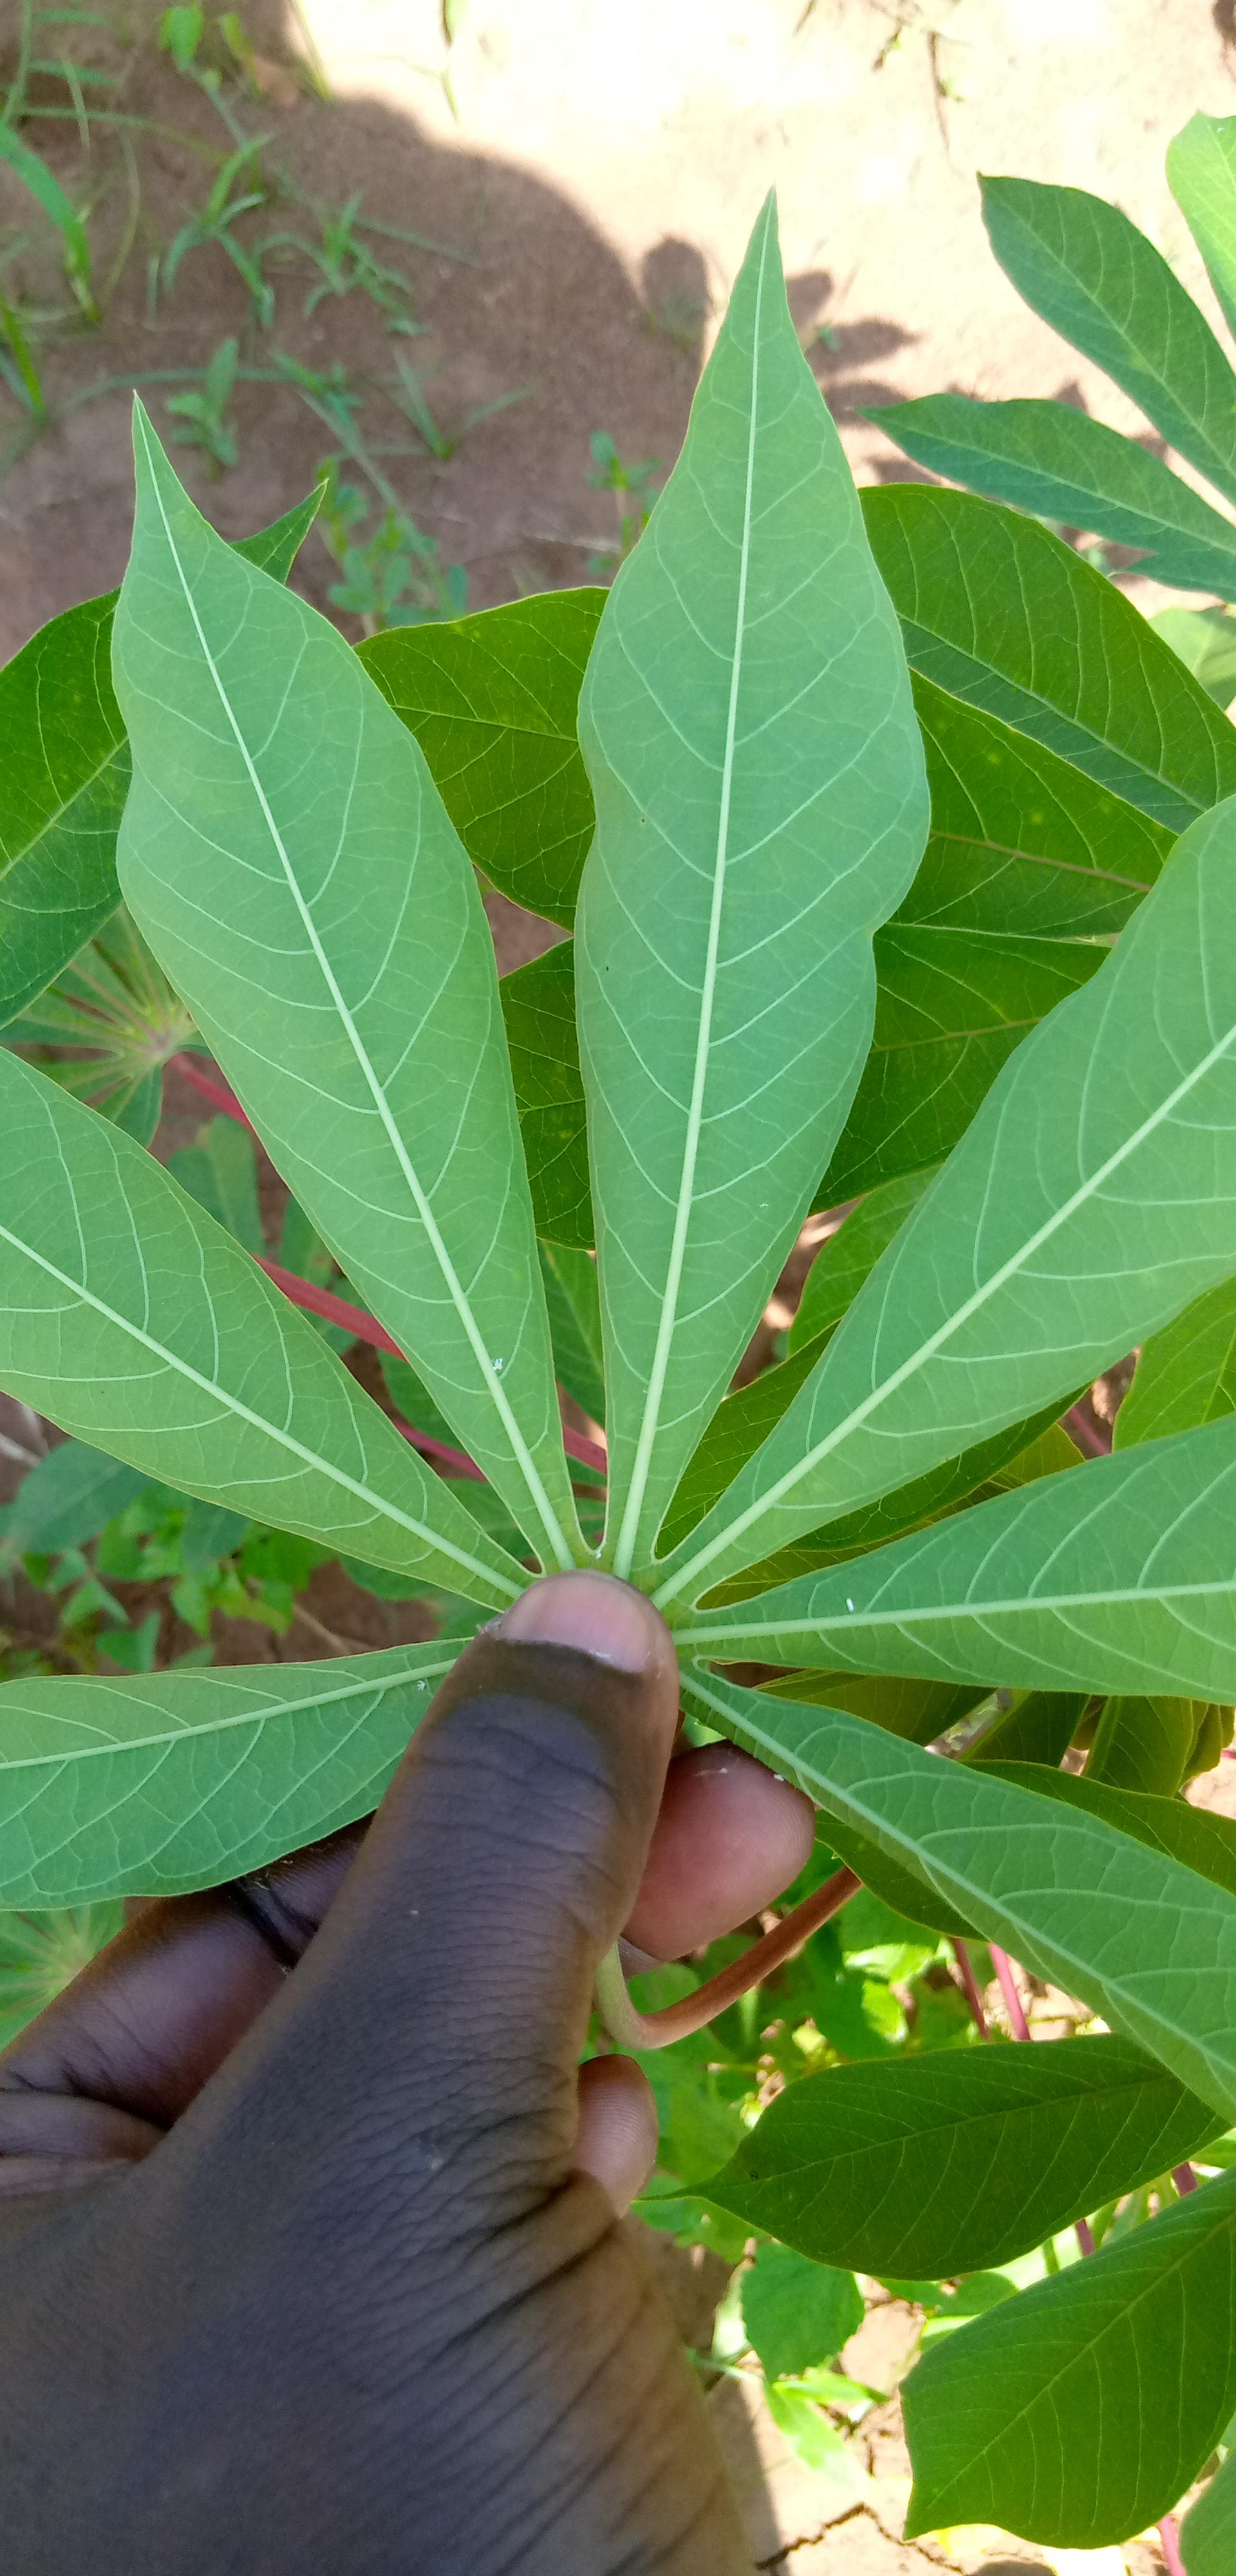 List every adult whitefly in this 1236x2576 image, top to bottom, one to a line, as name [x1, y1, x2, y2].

whitefly [491, 1356, 503, 1373]
whitefly [844, 1595, 855, 1613]
whitefly [415, 1679, 427, 1692]